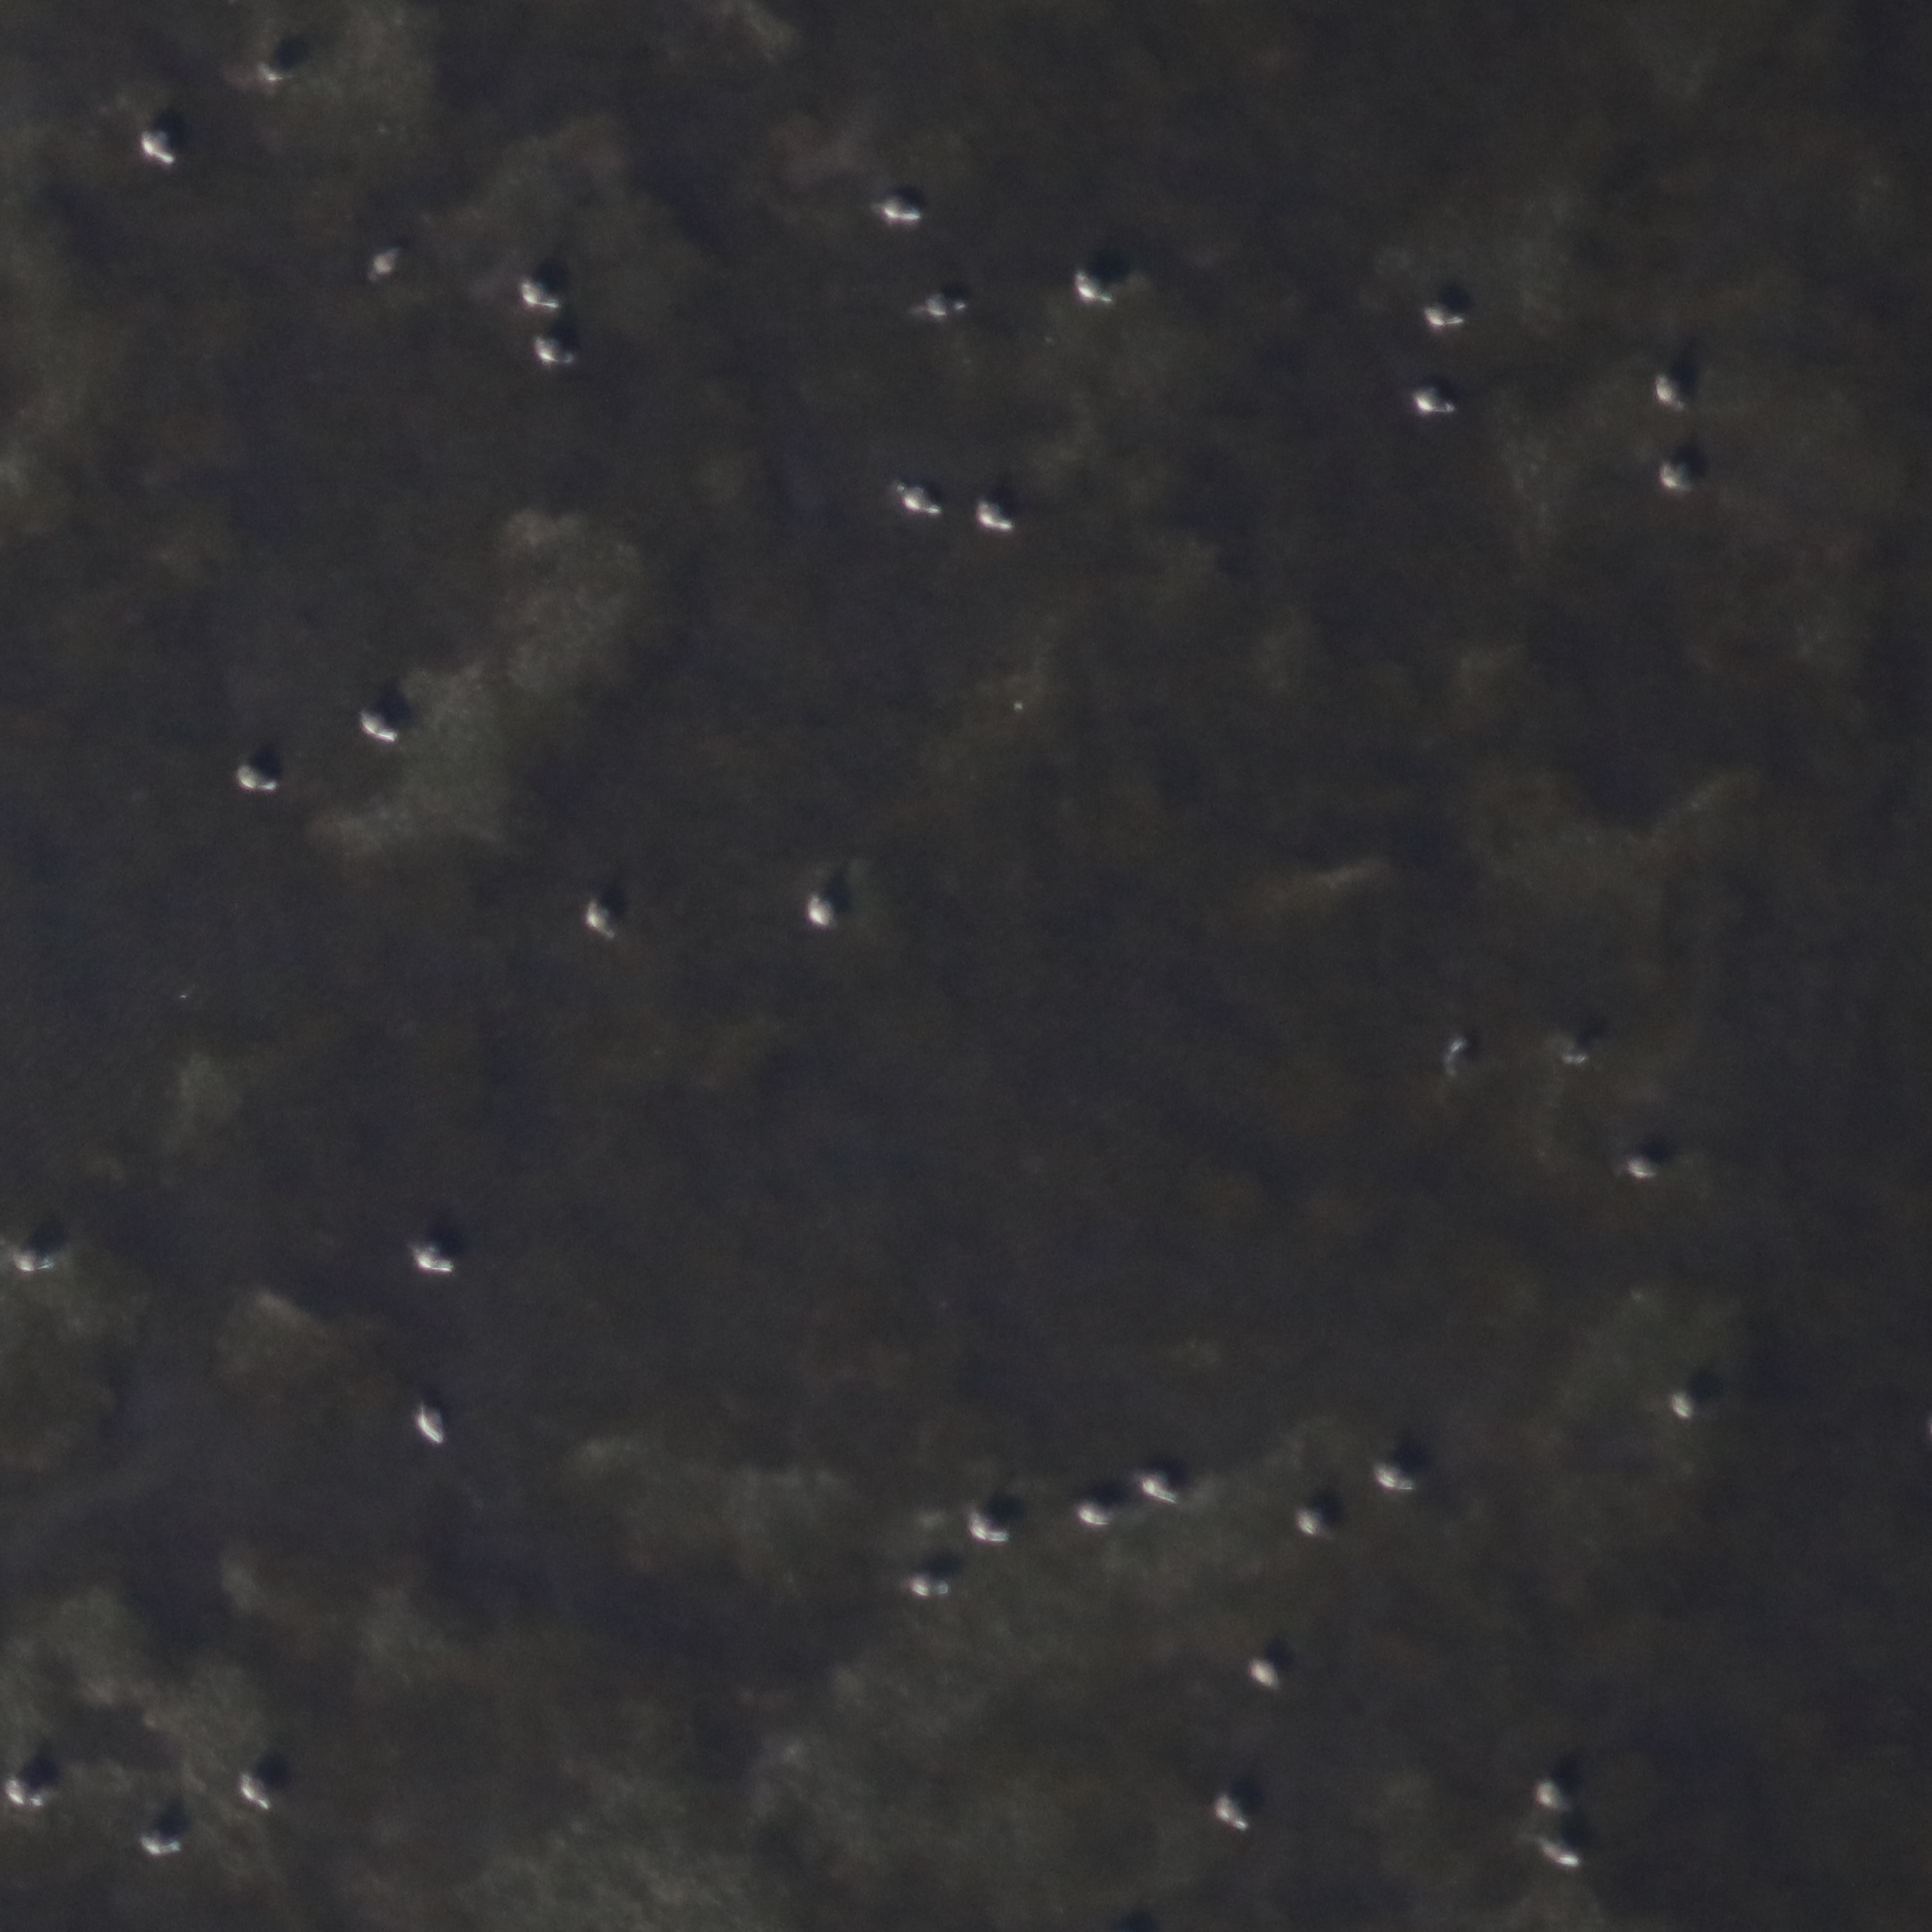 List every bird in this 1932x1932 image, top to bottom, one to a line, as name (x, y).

brant (273, 73)
brant (157, 142)
brant (902, 210)
brant (385, 258)
brant (1092, 285)
brant (546, 290)
brant (942, 299)
brant (1443, 314)
brant (553, 349)
brant (1672, 391)
brant (1425, 401)
brant (1683, 475)
brant (918, 496)
brant (994, 515)
brant (379, 724)
brant (257, 778)
brant (597, 912)
brant (829, 919)
brant (1450, 1044)
brant (1581, 1050)
brant (1647, 1164)
brant (28, 1256)
brant (423, 1256)
brant (1680, 1401)
brant (428, 1421)
brant (1392, 1483)
brant (1159, 1488)
brant (1097, 1512)
brant (1316, 1515)
brant (989, 1521)
brant (924, 1580)
brant (1265, 1662)
brant (1547, 1789)
brant (25, 1790)
brant (258, 1790)
brant (1230, 1813)
brant (151, 1836)
brant (1556, 1850)